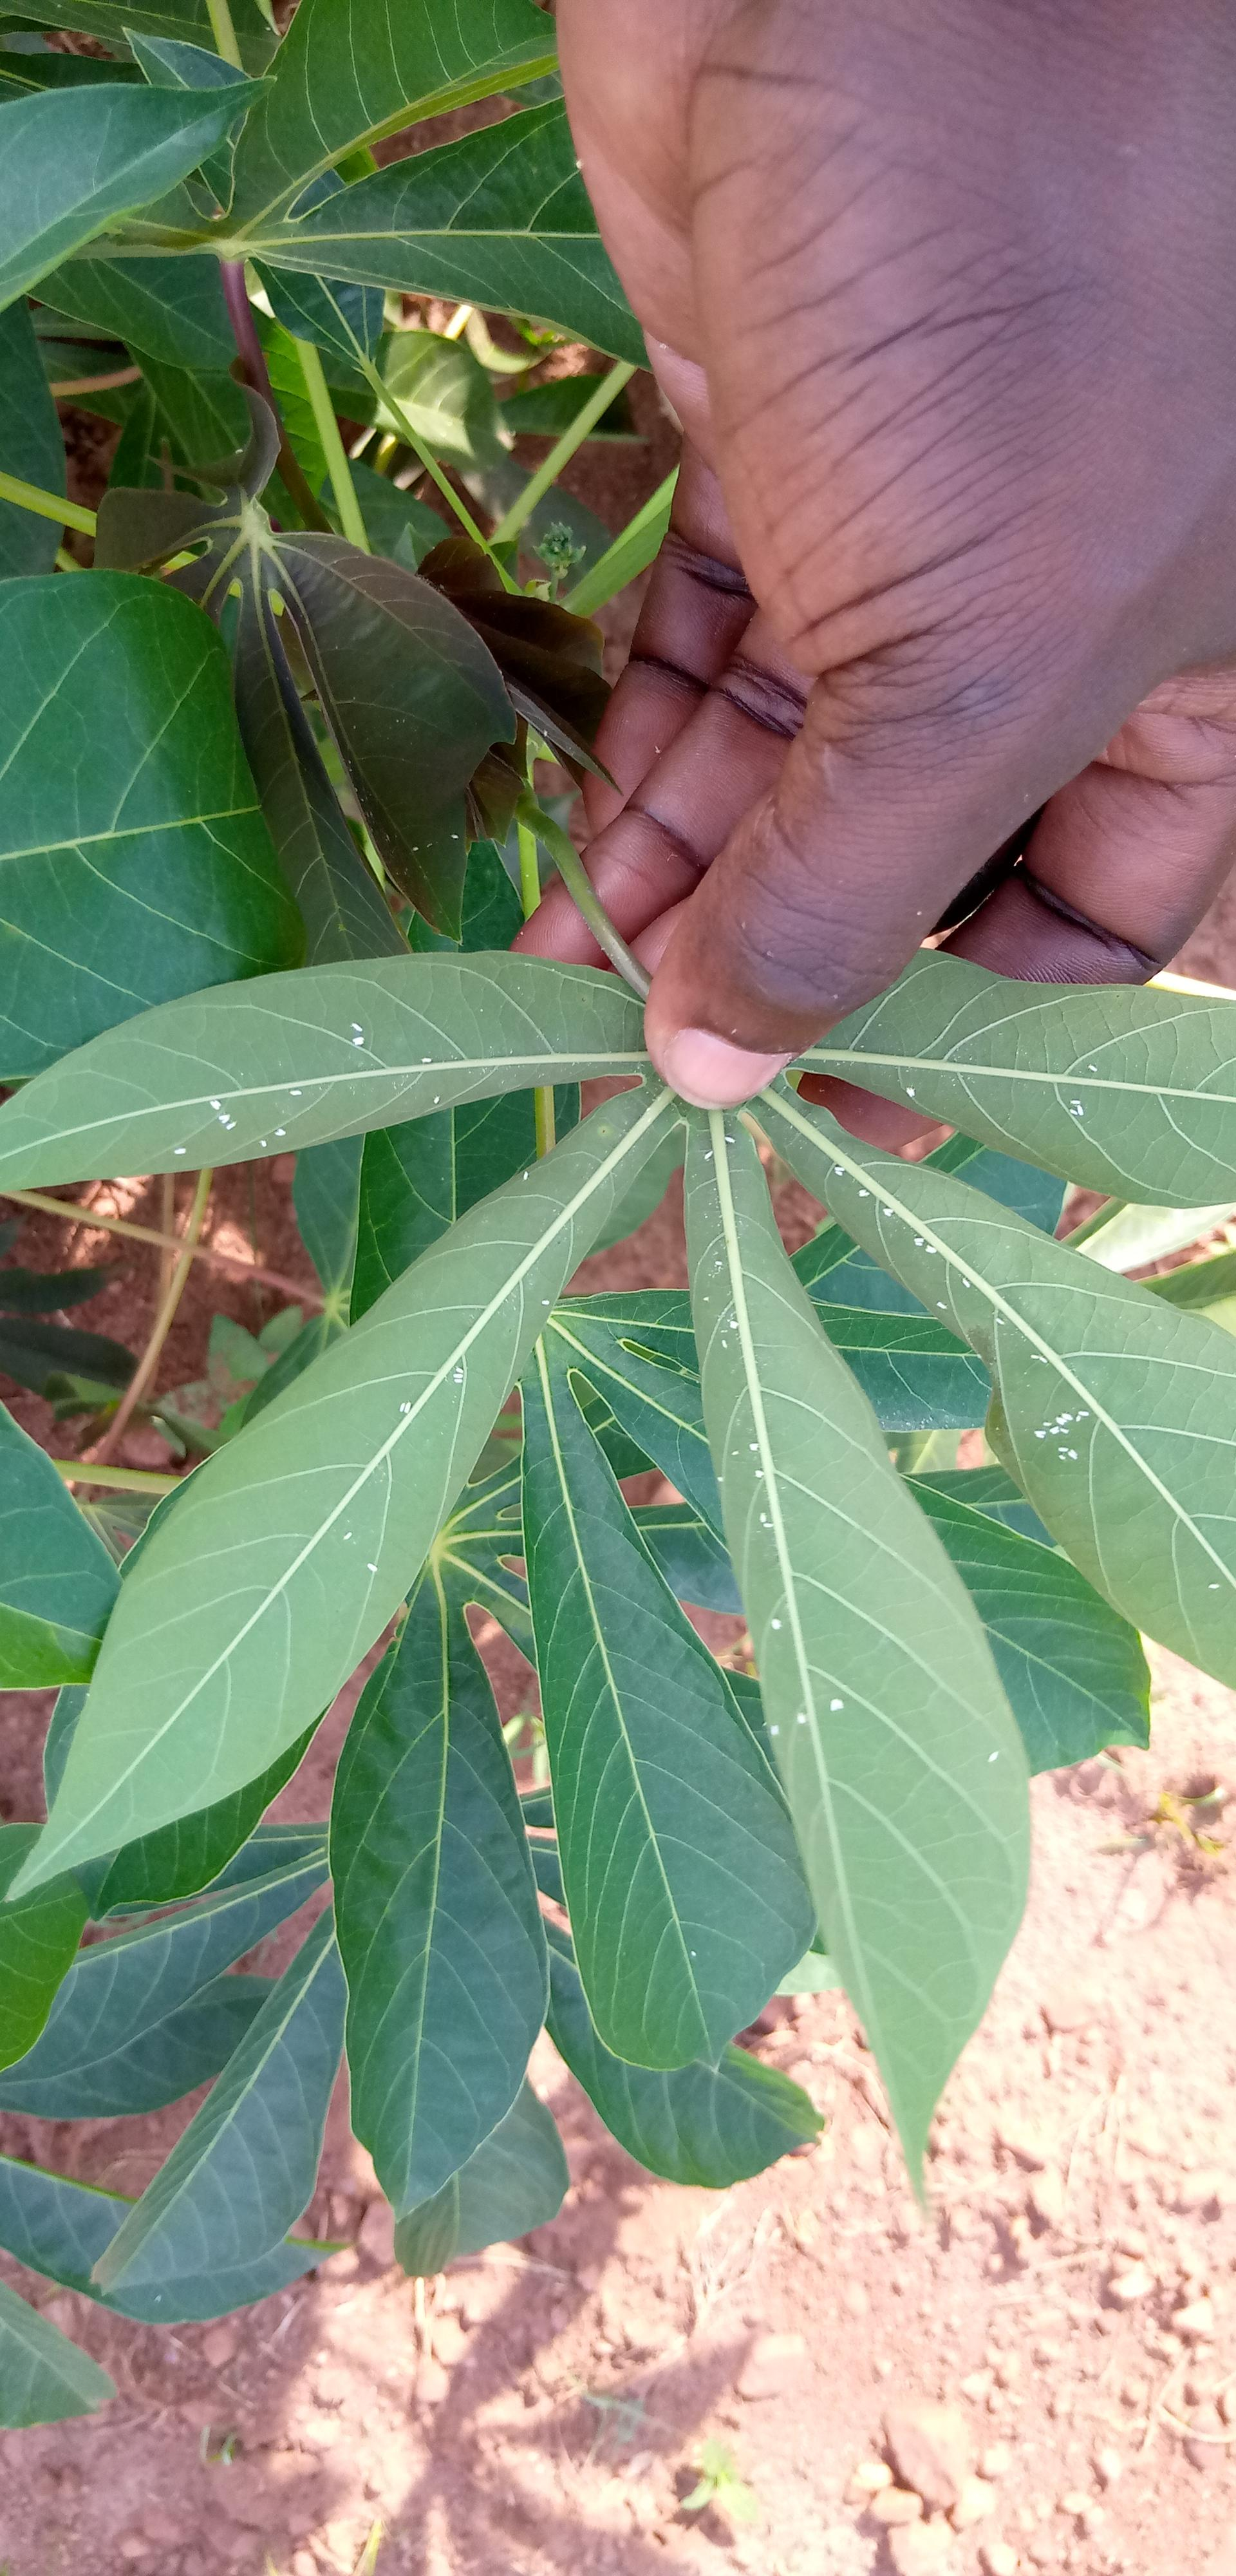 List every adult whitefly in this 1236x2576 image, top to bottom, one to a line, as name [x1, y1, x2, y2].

whitefly [350, 1021, 365, 1032]
whitefly [350, 1037, 367, 1041]
whitefly [353, 1041, 365, 1046]
whitefly [418, 1056, 434, 1064]
whitefly [1086, 1063, 1101, 1074]
whitefly [906, 1086, 913, 1099]
whitefly [909, 1086, 917, 1097]
whitefly [287, 1088, 304, 1097]
whitefly [431, 1094, 442, 1106]
whitefly [1069, 1097, 1082, 1105]
whitefly [214, 1099, 223, 1108]
whitefly [210, 1100, 220, 1111]
whitefly [1076, 1104, 1087, 1117]
whitefly [1069, 1107, 1078, 1117]
whitefly [216, 1113, 232, 1125]
whitefly [225, 1119, 238, 1132]
whitefly [272, 1126, 288, 1138]
whitefly [723, 1135, 736, 1145]
whitefly [258, 1139, 268, 1149]
whitefly [172, 1146, 189, 1157]
whitefly [701, 1146, 714, 1160]
whitefly [832, 1166, 847, 1172]
whitefly [521, 1170, 531, 1182]
whitefly [834, 1171, 844, 1178]
whitefly [857, 1188, 868, 1193]
whitefly [857, 1193, 872, 1198]
whitefly [881, 1207, 895, 1213]
whitefly [883, 1211, 893, 1219]
whitefly [912, 1236, 926, 1242]
whitefly [913, 1241, 924, 1247]
whitefly [922, 1244, 939, 1255]
whitefly [713, 1259, 724, 1266]
whitefly [960, 1275, 973, 1291]
whitefly [540, 1298, 551, 1307]
whitefly [934, 1299, 950, 1311]
whitefly [993, 1316, 1007, 1326]
whitefly [729, 1319, 741, 1325]
whitefly [728, 1323, 739, 1331]
whitefly [720, 1338, 729, 1350]
whitefly [1028, 1353, 1040, 1361]
whitefly [1039, 1355, 1049, 1365]
whitefly [454, 1365, 465, 1374]
whitefly [451, 1372, 465, 1379]
whitefly [452, 1378, 464, 1385]
whitefly [404, 1400, 413, 1415]
whitefly [398, 1401, 406, 1414]
whitefly [1077, 1409, 1090, 1417]
whitefly [1061, 1412, 1075, 1421]
whitefly [1075, 1414, 1081, 1423]
whitefly [1054, 1416, 1069, 1426]
whitefly [1042, 1420, 1053, 1427]
whitefly [1049, 1425, 1060, 1433]
whitefly [1060, 1427, 1071, 1437]
whitefly [1033, 1430, 1048, 1435]
whitefly [1052, 1430, 1060, 1435]
whitefly [1035, 1434, 1045, 1440]
whitefly [748, 1442, 760, 1447]
whitefly [1058, 1445, 1070, 1454]
whitefly [749, 1446, 760, 1452]
whitefly [1069, 1448, 1080, 1457]
whitefly [729, 1449, 742, 1457]
whitefly [1067, 1450, 1079, 1461]
whitefly [1057, 1454, 1067, 1461]
whitefly [755, 1469, 766, 1474]
whitefly [754, 1473, 763, 1480]
whitefly [758, 1511, 769, 1522]
whitefly [762, 1522, 776, 1529]
whitefly [340, 1528, 355, 1542]
whitefly [365, 1561, 380, 1574]
whitefly [1206, 1582, 1221, 1590]
whitefly [770, 1616, 783, 1631]
whitefly [834, 1697, 839, 1713]
whitefly [829, 1698, 834, 1713]
whitefly [838, 1699, 846, 1712]
whitefly [795, 1711, 809, 1726]
whitefly [986, 1747, 1002, 1764]